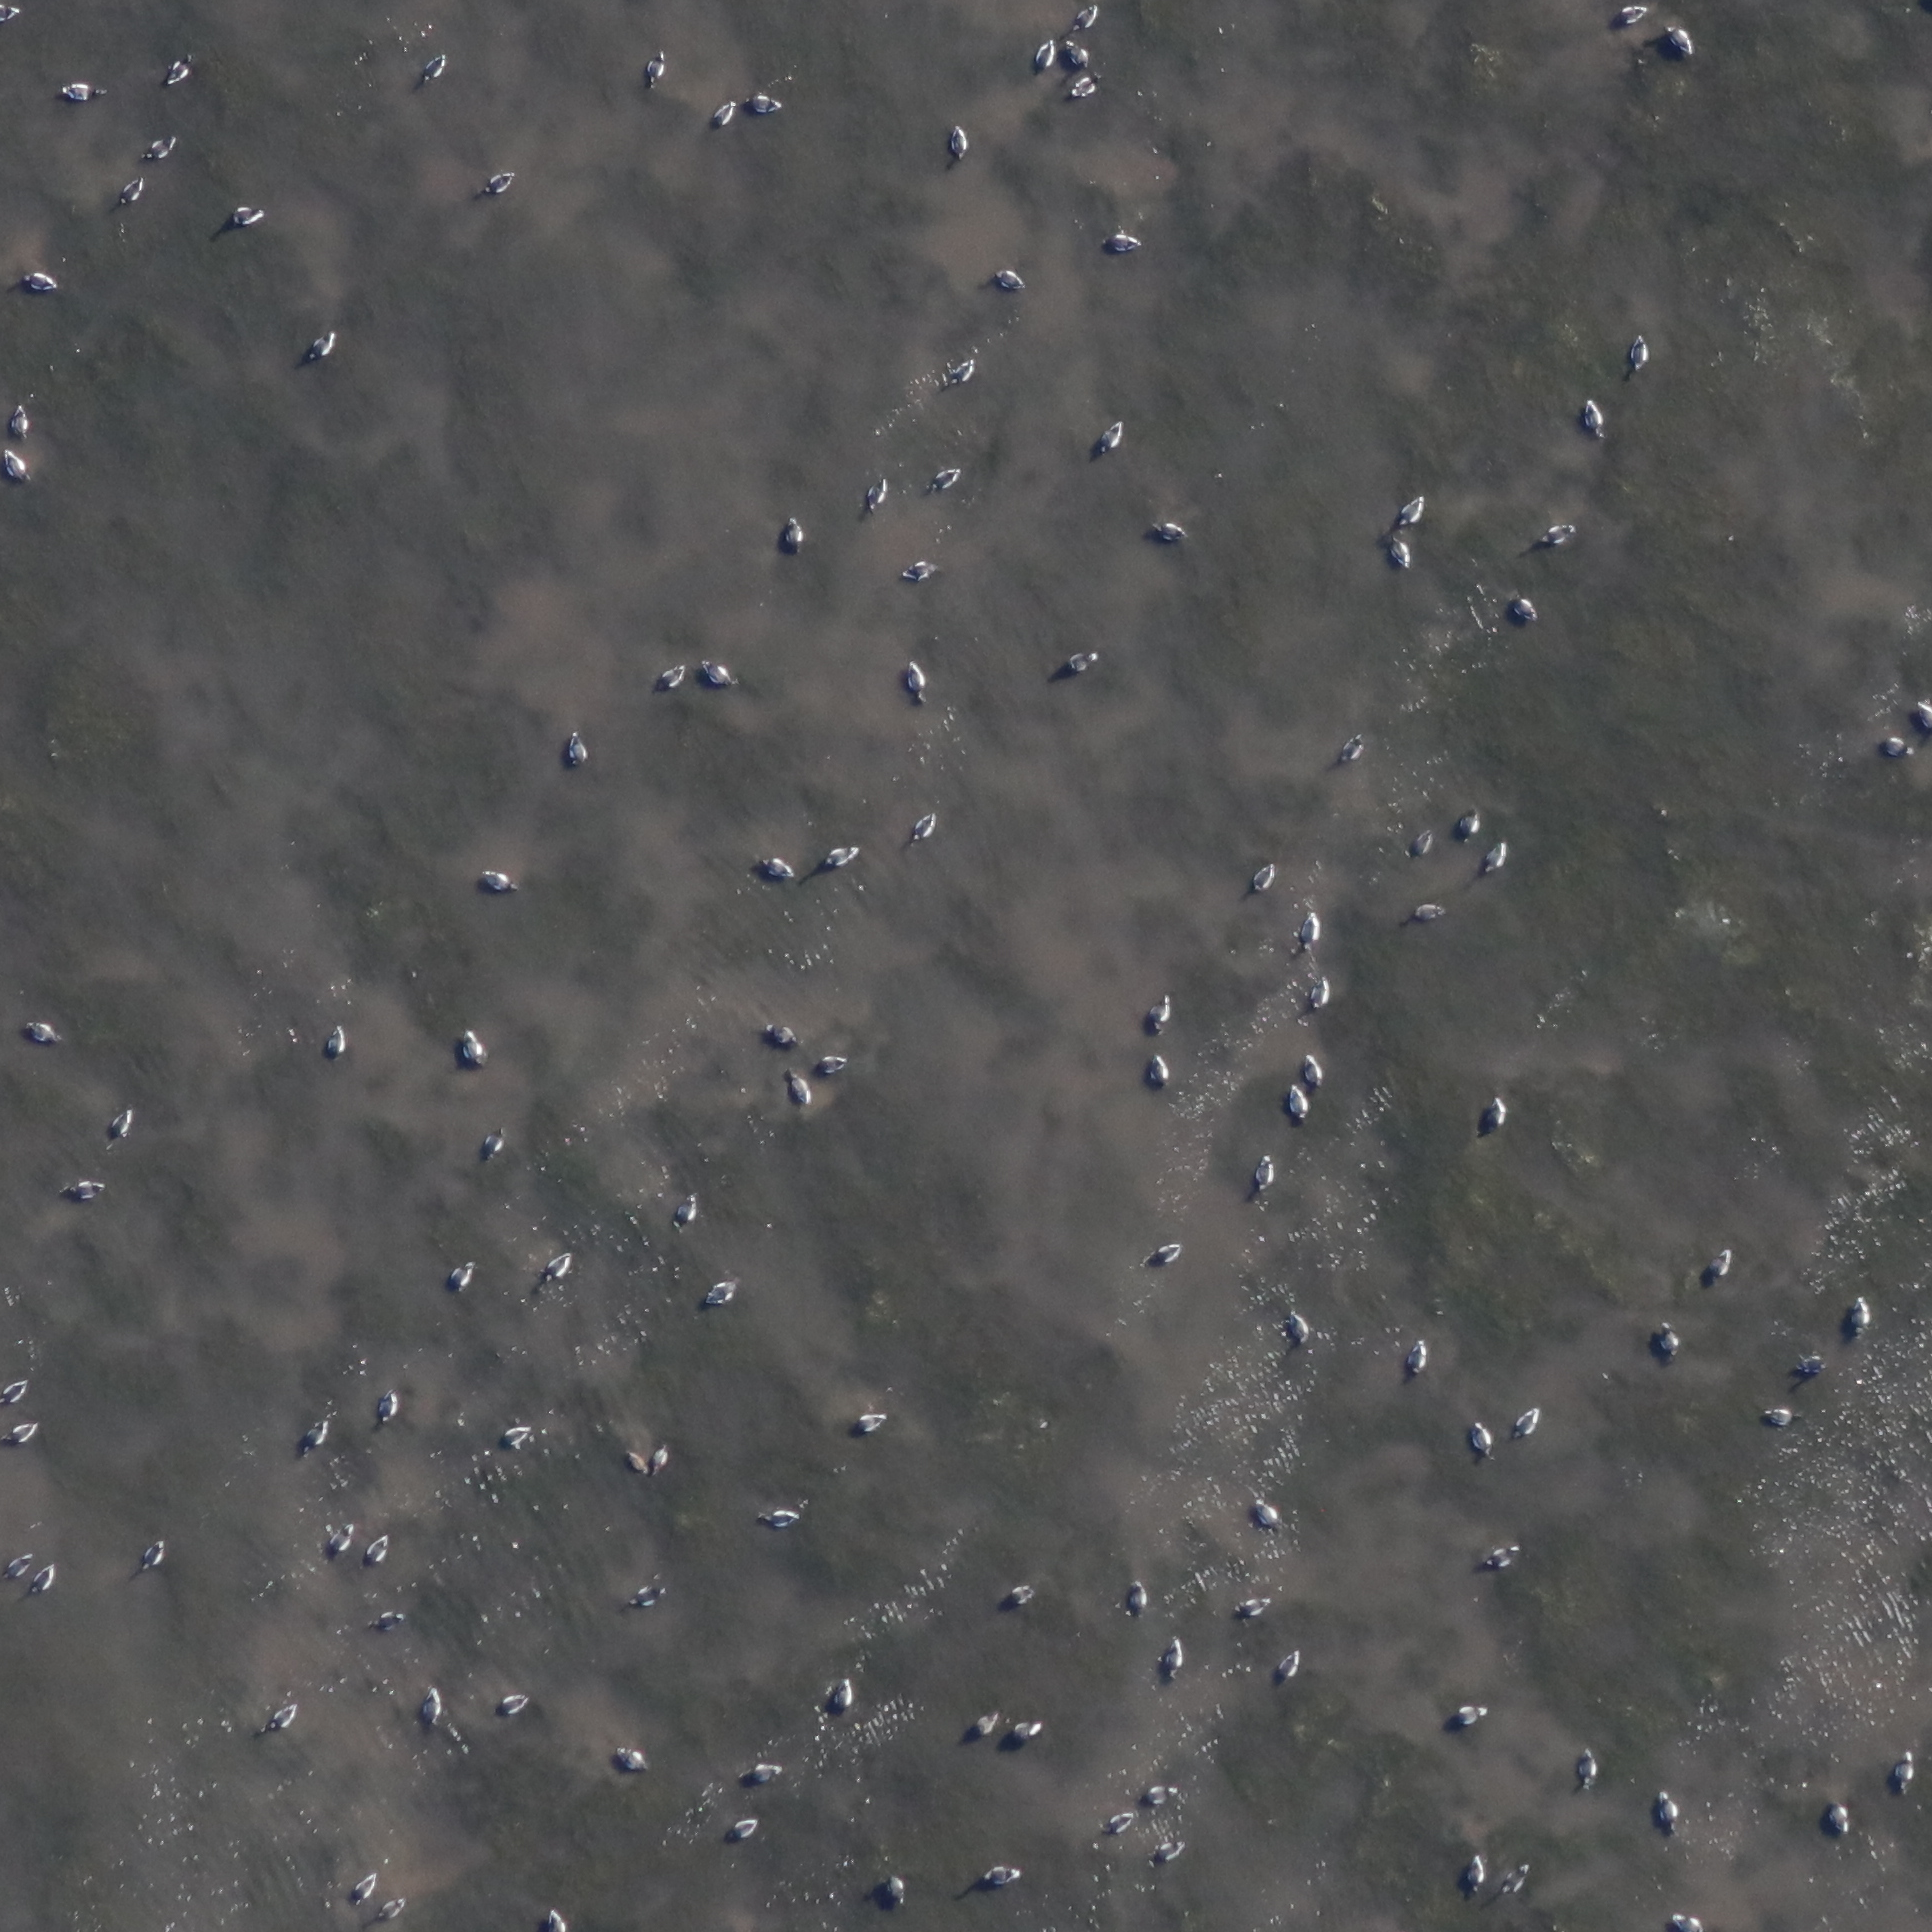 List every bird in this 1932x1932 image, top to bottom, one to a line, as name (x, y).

brant (1632, 17)
brant (1090, 19)
brant (1678, 39)
brant (1045, 58)
brant (1079, 58)
brant (656, 66)
brant (437, 69)
brant (178, 72)
brant (1088, 88)
brant (81, 92)
brant (760, 105)
brant (721, 117)
brant (958, 144)
brant (161, 151)
brant (496, 185)
brant (131, 188)
brant (245, 216)
brant (1121, 241)
brant (1009, 281)
brant (39, 282)
brant (321, 346)
brant (1637, 358)
brant (959, 379)
brant (1594, 421)
brant (20, 422)
brant (1112, 438)
brant (14, 466)
brant (944, 480)
brant (876, 496)
brant (1409, 516)
brant (1171, 532)
brant (796, 533)
brant (1557, 534)
brant (1401, 551)
brant (919, 573)
brant (1521, 608)
brant (1077, 662)
brant (716, 675)
brant (673, 682)
brant (917, 682)
brant (1929, 717)
brant (1895, 749)
brant (1353, 750)
brant (576, 751)
brant (927, 825)
brant (1479, 825)
brant (1413, 843)
brant (839, 858)
brant (1494, 858)
brant (780, 871)
brant (1261, 879)
brant (499, 882)
brant (1426, 913)
brant (1312, 940)
brant (1326, 993)
brant (1157, 1015)
brant (42, 1033)
brant (782, 1039)
brant (334, 1043)
brant (472, 1049)
brant (1315, 1066)
brant (832, 1067)
brant (1157, 1072)
brant (804, 1085)
brant (1300, 1099)
brant (1492, 1117)
brant (120, 1122)
brant (494, 1145)
brant (1262, 1175)
brant (87, 1192)
brant (686, 1210)
brant (1171, 1249)
brant (1716, 1268)
brant (560, 1269)
brant (462, 1276)
brant (717, 1295)
brant (1858, 1315)
brant (1297, 1335)
brant (1666, 1341)
brant (1415, 1359)
brant (1814, 1364)
brant (11, 1393)
brant (386, 1406)
brant (1783, 1417)
brant (1524, 1424)
brant (869, 1425)
brant (23, 1433)
brant (520, 1439)
brant (1482, 1439)
brant (313, 1441)
other bird (666, 1459)
other bird (637, 1462)
brant (1268, 1517)
brant (780, 1519)
brant (340, 1541)
brant (378, 1551)
brant (153, 1558)
brant (1503, 1558)
brant (18, 1567)
brant (43, 1577)
brant (647, 1595)
brant (1017, 1595)
brant (1138, 1596)
brant (1252, 1610)
brant (387, 1617)
brant (1171, 1660)
brant (1287, 1669)
brant (839, 1695)
brant (510, 1705)
brant (434, 1706)
brant (1468, 1716)
brant (286, 1717)
brant (990, 1724)
brant (1023, 1733)
brant (631, 1763)
brant (1587, 1770)
brant (1903, 1772)
brant (760, 1774)
brant (1158, 1792)
brant (1669, 1814)
brant (1839, 1817)
brant (1119, 1827)
brant (741, 1829)
brant (1169, 1849)
brant (1478, 1872)
brant (997, 1878)
brant (1513, 1878)
brant (360, 1884)
brant (897, 1891)
brant (400, 1907)
brant (1688, 1927)
brant (557, 1929)